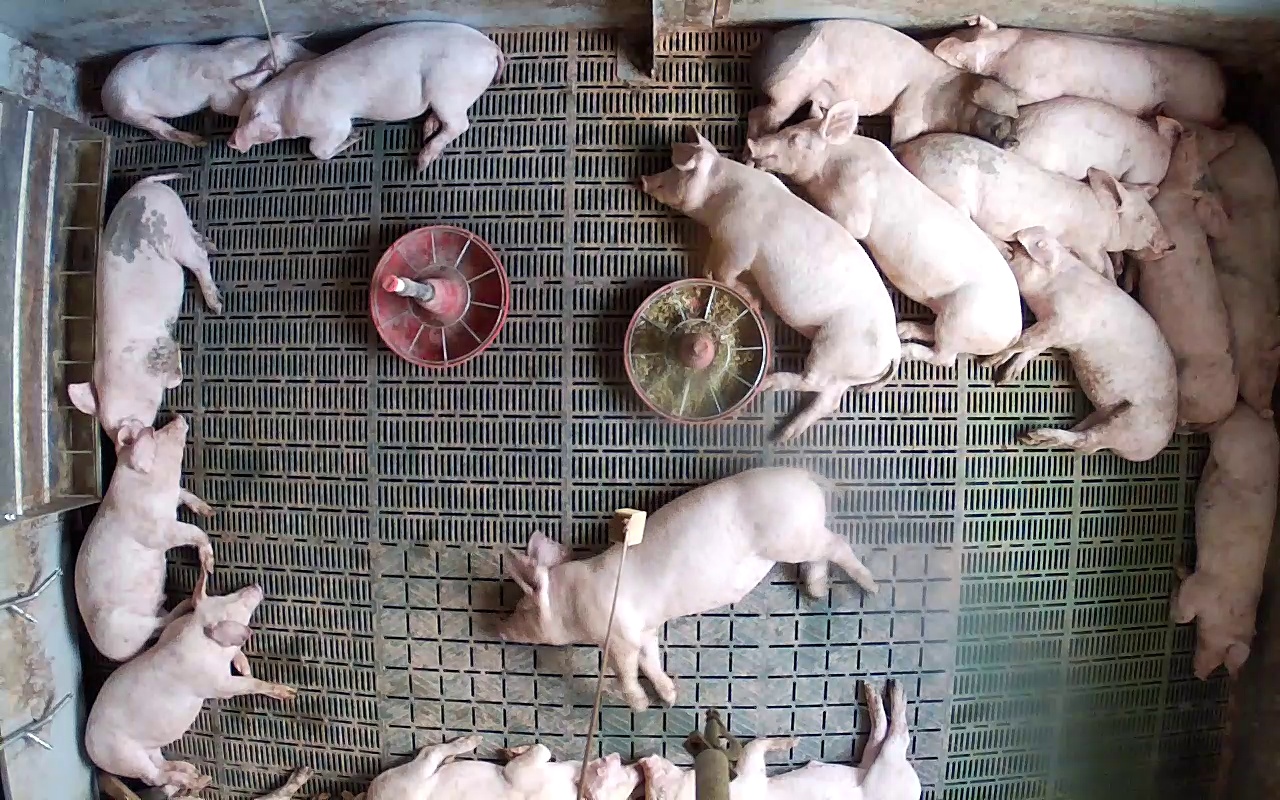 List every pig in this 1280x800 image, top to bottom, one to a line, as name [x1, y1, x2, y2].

pig [919, 17, 1228, 132]
pig [740, 18, 1021, 171]
pig [225, 24, 505, 172]
pig [99, 31, 315, 152]
pig [1015, 94, 1237, 185]
pig [745, 99, 1024, 369]
pig [638, 123, 902, 445]
pig [1207, 124, 1279, 419]
pig [1124, 127, 1242, 433]
pig [890, 131, 1177, 282]
pig [69, 172, 225, 445]
pig [1005, 225, 1180, 461]
pig [1165, 404, 1279, 684]
pig [74, 414, 218, 661]
pig [501, 467, 878, 713]
pig [84, 566, 298, 790]
pig [637, 678, 924, 799]
pig [366, 732, 644, 799]